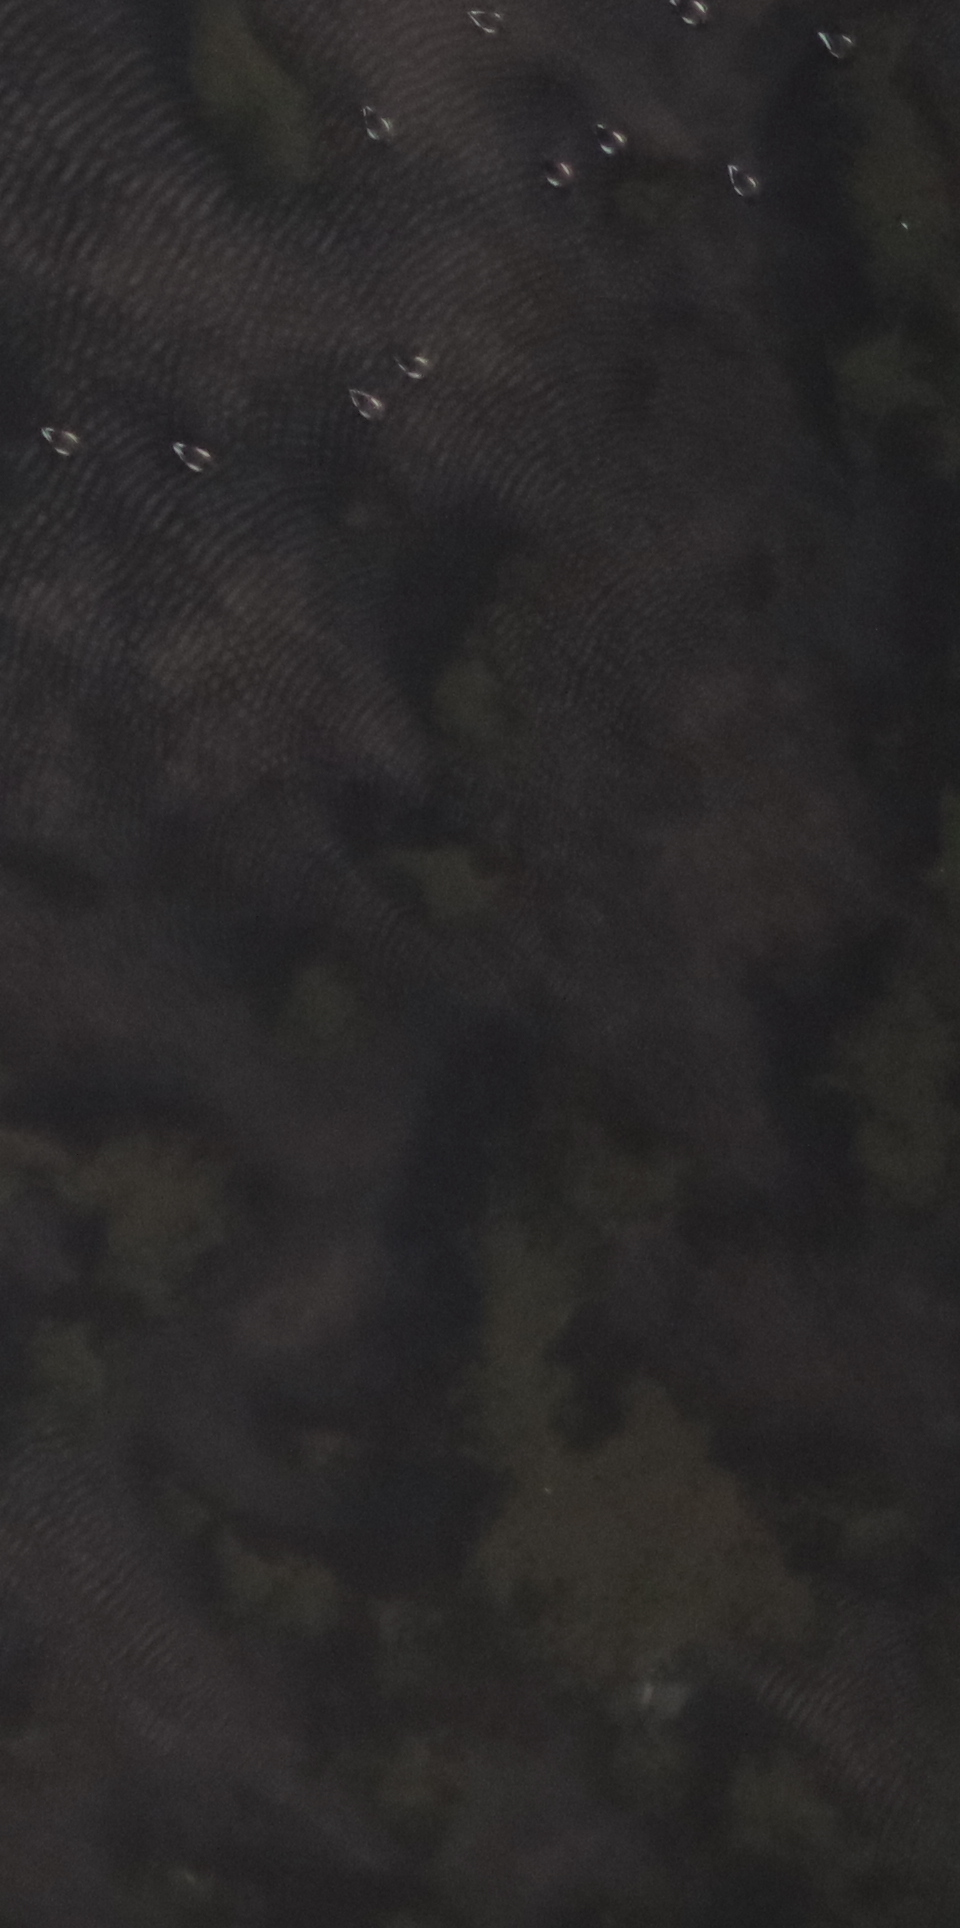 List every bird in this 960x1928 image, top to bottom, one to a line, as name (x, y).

brant (691, 11)
brant (486, 21)
brant (835, 43)
brant (377, 127)
brant (611, 139)
brant (558, 173)
brant (742, 180)
brant (416, 368)
brant (367, 407)
brant (63, 441)
brant (194, 458)